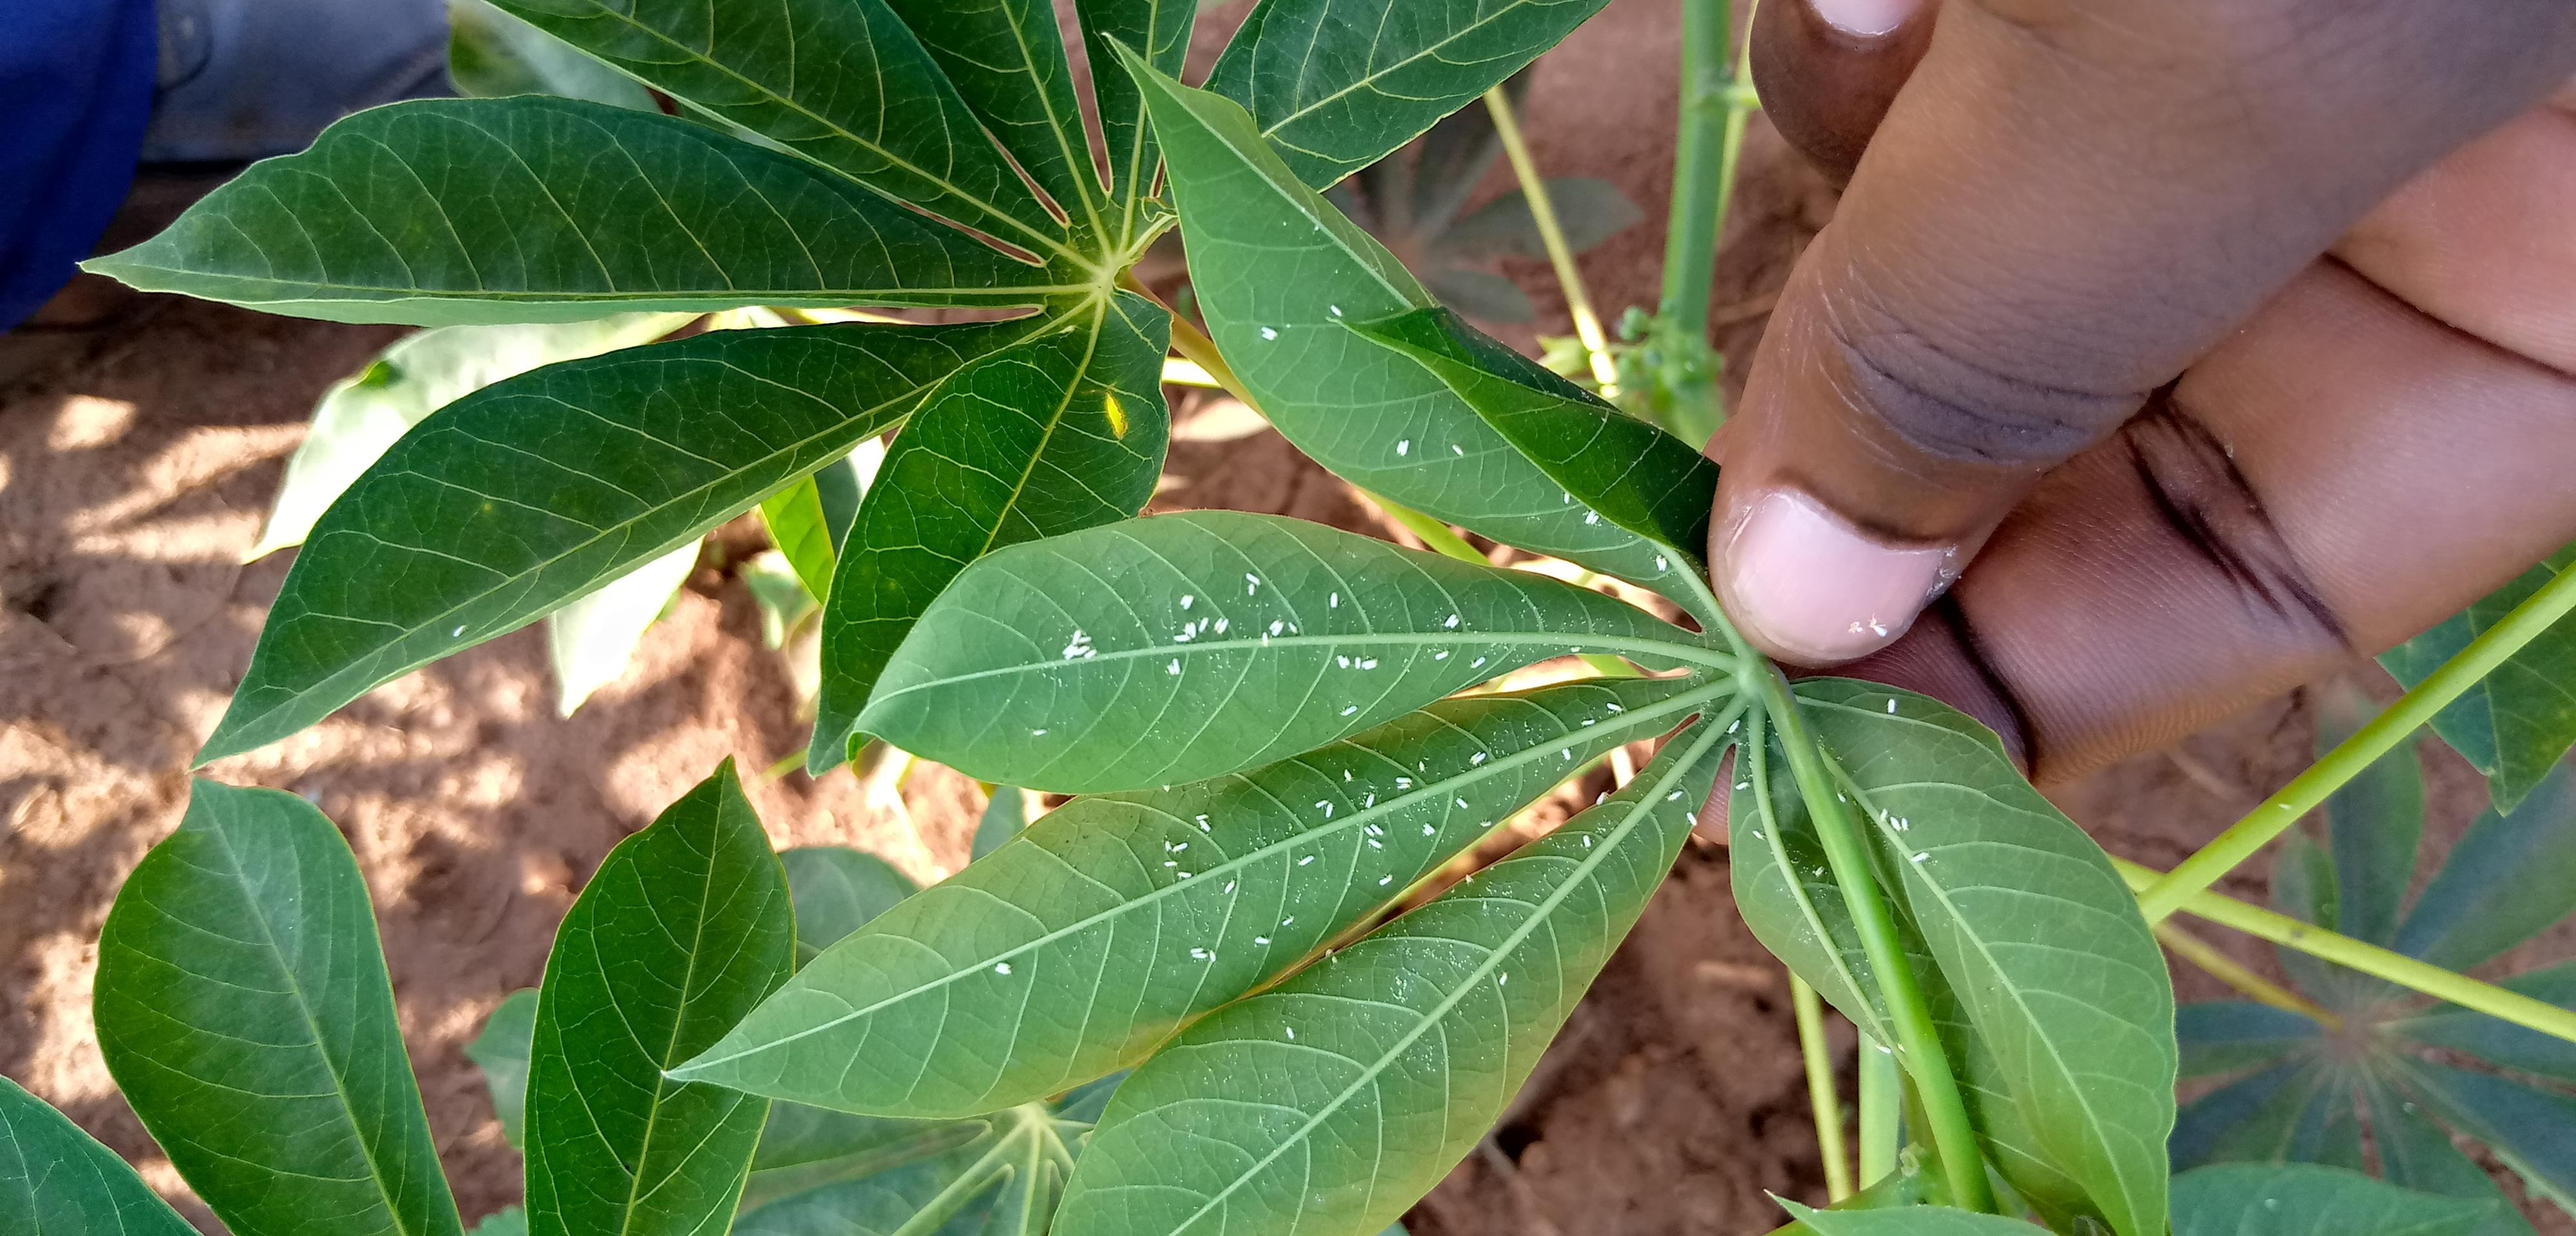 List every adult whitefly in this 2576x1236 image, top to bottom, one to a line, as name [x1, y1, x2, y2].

whitefly [1328, 303, 1344, 319]
whitefly [1260, 325, 1278, 337]
whitefly [1261, 333, 1276, 342]
whitefly [1401, 437, 1410, 458]
whitefly [1395, 438, 1403, 454]
whitefly [1450, 442, 1465, 458]
whitefly [1563, 491, 1571, 506]
whitefly [1584, 510, 1596, 525]
whitefly [1590, 514, 1600, 527]
whitefly [1655, 554, 1663, 574]
whitefly [1662, 556, 1669, 574]
whitefly [1245, 570, 1262, 588]
whitefly [1247, 582, 1258, 597]
whitefly [1329, 588, 1343, 611]
whitefly [1179, 594, 1188, 608]
whitefly [1184, 594, 1194, 611]
whitefly [1443, 613, 1457, 628]
whitefly [1842, 613, 1868, 642]
whitefly [1861, 613, 1897, 644]
whitefly [1198, 615, 1209, 635]
whitefly [1213, 616, 1224, 632]
whitefly [1450, 616, 1461, 630]
whitefly [1218, 617, 1230, 636]
whitefly [1268, 618, 1280, 632]
whitefly [1287, 619, 1301, 635]
whitefly [1189, 620, 1198, 641]
whitefly [1273, 621, 1286, 637]
whitefly [1184, 622, 1189, 637]
whitefly [1072, 628, 1083, 646]
whitefly [1260, 629, 1272, 650]
whitefly [1172, 634, 1192, 643]
whitefly [1078, 635, 1094, 645]
whitefly [1062, 644, 1075, 657]
whitefly [1077, 644, 1088, 657]
whitefly [1568, 645, 1583, 654]
whitefly [1085, 648, 1097, 660]
whitefly [1432, 648, 1451, 662]
whitefly [1336, 652, 1347, 669]
whitefly [1468, 653, 1490, 669]
whitefly [1354, 654, 1361, 671]
whitefly [1342, 655, 1351, 667]
whitefly [1172, 657, 1182, 678]
whitefly [1361, 658, 1379, 666]
whitefly [1165, 661, 1175, 677]
whitefly [1364, 664, 1378, 671]
whitefly [1886, 696, 1898, 716]
whitefly [1604, 700, 1625, 714]
whitefly [1338, 702, 1361, 718]
whitefly [1580, 717, 1596, 727]
whitefly [1727, 718, 1742, 736]
whitefly [1030, 727, 1048, 737]
whitefly [1560, 745, 1574, 763]
whitefly [1469, 750, 1482, 763]
whitefly [1472, 751, 1487, 767]
whitefly [1417, 758, 1428, 775]
whitefly [1341, 767, 1355, 786]
whitefly [1394, 775, 1413, 783]
whitefly [1732, 778, 1752, 792]
whitefly [1160, 781, 1171, 794]
whitefly [1396, 783, 1412, 790]
whitefly [1594, 788, 1612, 806]
whitefly [1665, 788, 1685, 802]
whitefly [1363, 790, 1376, 810]
whitefly [1835, 791, 1848, 804]
whitefly [1454, 796, 1469, 811]
whitefly [1313, 798, 1330, 809]
whitefly [1324, 801, 1335, 819]
whitefly [1878, 805, 1888, 823]
whitefly [1683, 809, 1701, 828]
whitefly [1194, 812, 1211, 821]
whitefly [1889, 814, 1903, 832]
whitefly [1900, 815, 1910, 832]
whitefly [1477, 817, 1494, 828]
whitefly [1200, 819, 1212, 834]
whitefly [1422, 821, 1437, 835]
whitefly [1368, 822, 1386, 837]
whitefly [1362, 824, 1377, 838]
whitefly [1750, 827, 1765, 841]
whitefly [1423, 827, 1431, 838]
whitefly [1581, 832, 1593, 850]
whitefly [1367, 836, 1384, 851]
whitefly [1164, 838, 1172, 852]
whitefly [1171, 841, 1190, 856]
whitefly [1909, 846, 1933, 865]
whitefly [1294, 852, 1317, 868]
whitefly [1160, 859, 1180, 870]
whitefly [1812, 863, 1826, 878]
whitefly [1175, 870, 1195, 881]
whitefly [1463, 870, 1475, 886]
whitefly [1376, 872, 1396, 888]
whitefly [1220, 877, 1238, 897]
whitefly [1280, 912, 1296, 929]
whitefly [1251, 933, 1273, 947]
whitefly [1188, 945, 1204, 953]
whitefly [1209, 948, 1219, 966]
whitefly [1191, 951, 1209, 960]
whitefly [1330, 953, 1342, 967]
whitefly [995, 961, 1012, 970]
whitefly [994, 966, 1013, 976]
whitefly [1497, 969, 1512, 986]
whitefly [1283, 1023, 1298, 1042]
whitefly [1896, 1040, 1906, 1054]
whitefly [1874, 1042, 1893, 1056]